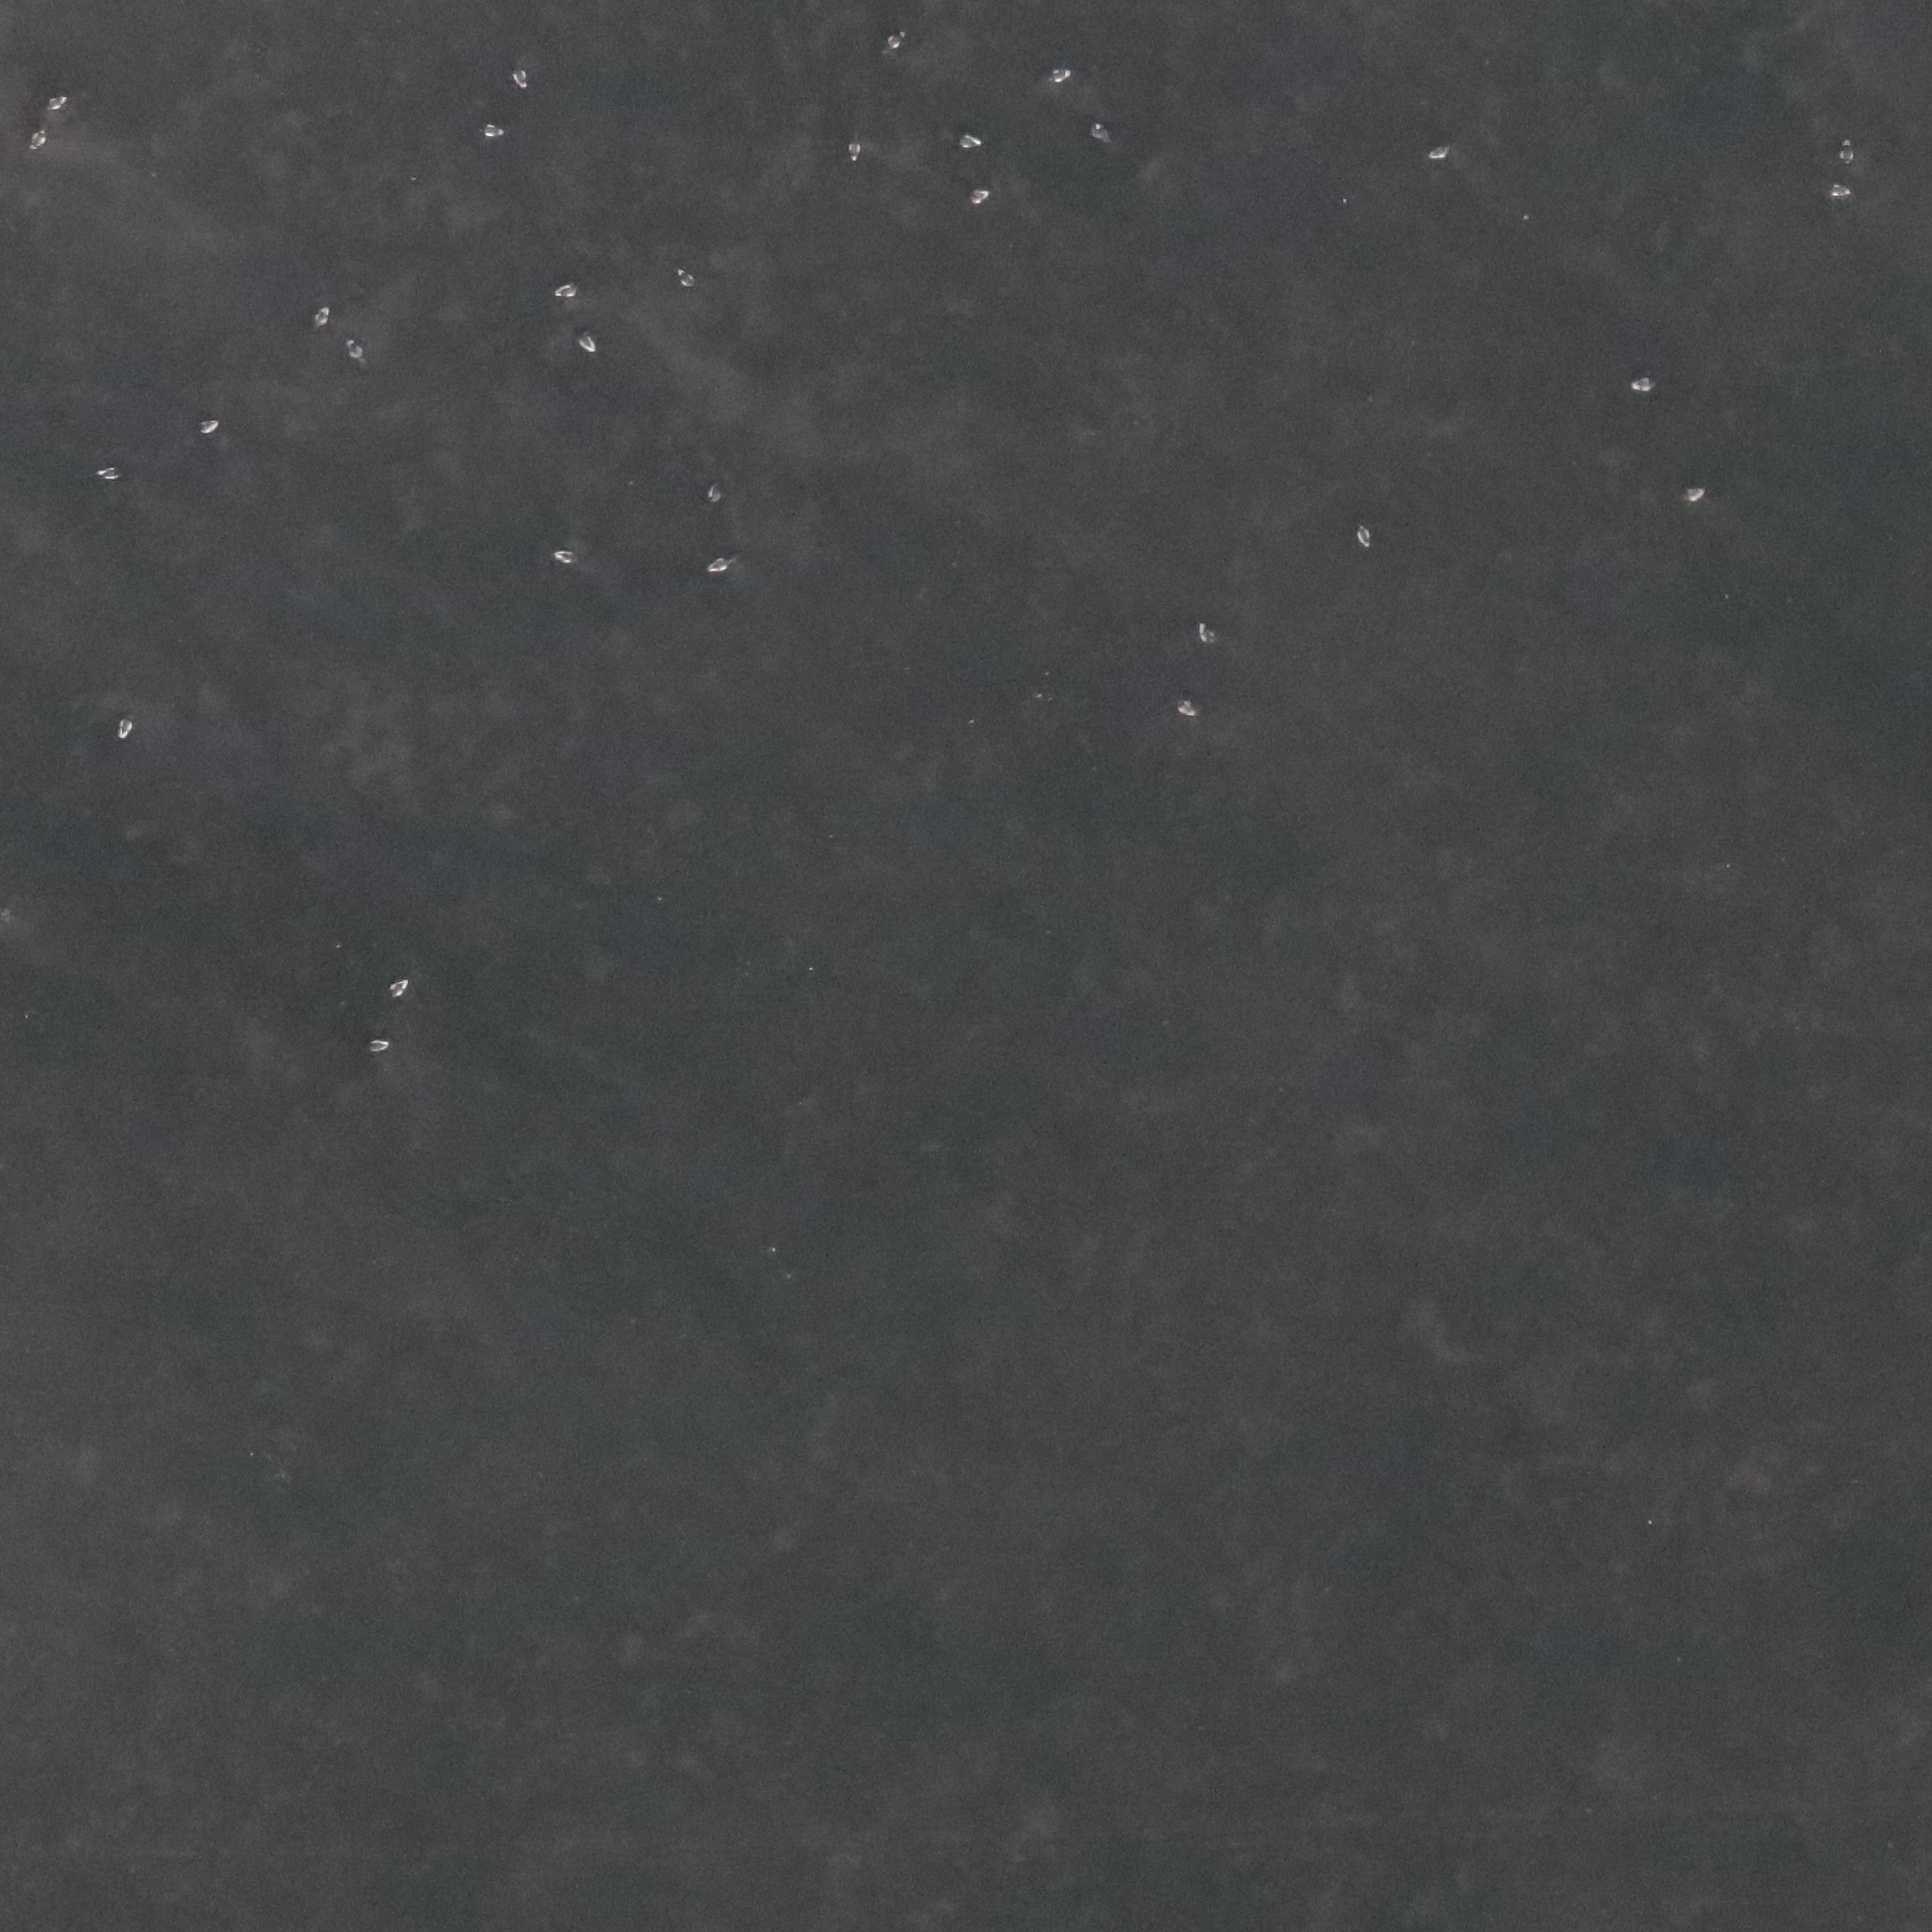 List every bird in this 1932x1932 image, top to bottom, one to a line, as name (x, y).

brant (895, 42)
brant (1060, 74)
brant (519, 77)
brant (56, 103)
brant (1100, 130)
brant (492, 131)
brant (38, 139)
brant (969, 142)
brant (854, 149)
brant (1846, 154)
brant (1442, 155)
brant (1840, 191)
brant (979, 196)
brant (687, 278)
brant (567, 291)
brant (324, 320)
brant (586, 341)
brant (358, 349)
brant (1643, 383)
brant (205, 426)
brant (107, 474)
brant (1693, 491)
brant (714, 492)
brant (1363, 536)
brant (565, 557)
brant (719, 565)
brant (1207, 631)
brant (1186, 707)
brant (126, 726)
brant (3, 910)
brant (398, 988)
brant (375, 1045)